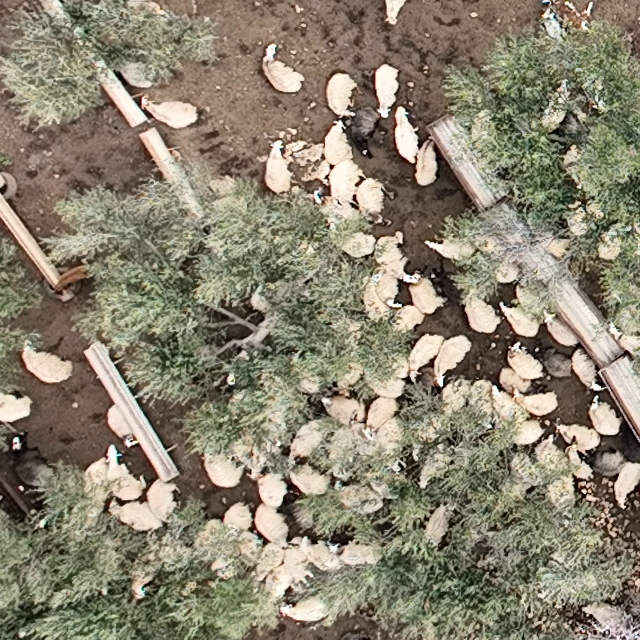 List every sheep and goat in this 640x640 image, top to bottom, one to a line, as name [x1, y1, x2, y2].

sheep [381, 0, 413, 26]
goat [545, 0, 593, 30]
goat [540, 10, 567, 39]
sheep [262, 43, 306, 93]
sheep [116, 60, 156, 89]
sheep [373, 65, 399, 121]
sheep [326, 72, 361, 118]
sheep [540, 78, 568, 134]
goat [586, 86, 607, 114]
sheep [137, 95, 199, 129]
sheep [392, 106, 419, 166]
sheep [348, 108, 382, 158]
sheep [471, 110, 497, 144]
sheep [325, 118, 354, 165]
sheep [414, 138, 436, 186]
sheep [261, 139, 293, 195]
sheep [562, 142, 587, 185]
sheep [331, 155, 365, 207]
sheep [356, 178, 393, 226]
sheep [312, 190, 358, 219]
sheep [564, 197, 589, 239]
sheep [328, 224, 376, 257]
sheep [541, 230, 572, 259]
sheep [597, 230, 621, 262]
sheep [374, 235, 420, 285]
sheep [423, 239, 475, 260]
sheep [493, 259, 520, 284]
goat [54, 261, 94, 293]
sheep [378, 269, 402, 309]
sheep [409, 273, 446, 314]
sheep [363, 274, 395, 319]
sheep [515, 276, 548, 314]
sheep [462, 292, 501, 334]
sheep [616, 295, 639, 336]
sheep [499, 301, 540, 337]
sheep [390, 305, 425, 331]
sheep [542, 307, 581, 345]
sheep [609, 321, 639, 357]
sheep [408, 330, 443, 384]
sheep [433, 333, 470, 389]
sheep [508, 338, 547, 379]
sheep [22, 341, 73, 383]
sheep [533, 345, 573, 377]
sheep [381, 347, 410, 379]
sheep [570, 349, 603, 391]
sheep [336, 355, 365, 394]
sheep [292, 364, 323, 395]
sheep [499, 366, 532, 394]
sheep [365, 367, 406, 399]
sheep [443, 379, 471, 410]
sheep [471, 380, 493, 430]
sheep [492, 384, 527, 420]
sheep [513, 389, 558, 412]
sheep [1, 391, 30, 424]
sheep [322, 394, 364, 423]
sheep [363, 396, 400, 439]
sheep [589, 396, 623, 435]
sheep [107, 404, 139, 448]
sheep [376, 412, 403, 474]
sheep [412, 412, 445, 463]
sheep [287, 415, 336, 461]
sheep [506, 420, 542, 444]
sheep [552, 420, 601, 449]
sheep [10, 431, 56, 487]
sheep [533, 436, 570, 474]
sheep [566, 436, 595, 482]
sheep [231, 441, 266, 480]
sheep [419, 442, 451, 488]
sheep [103, 444, 146, 500]
sheep [201, 447, 244, 489]
sheep [579, 448, 624, 475]
sheep [512, 452, 544, 485]
sheep [83, 459, 108, 514]
sheep [611, 461, 639, 509]
sheep [286, 462, 332, 496]
sheep [259, 472, 285, 506]
sheep [548, 475, 577, 525]
sheep [147, 476, 176, 523]
sheep [334, 482, 383, 514]
sheep [109, 498, 163, 528]
sheep [221, 500, 254, 533]
sheep [423, 501, 458, 546]
sheep [255, 502, 288, 547]
sheep [194, 517, 222, 563]
sheep [213, 524, 241, 578]
sheep [235, 533, 262, 568]
sheep [285, 536, 314, 584]
sheep [158, 537, 190, 569]
sheep [300, 537, 342, 568]
sheep [132, 542, 160, 598]
sheep [329, 542, 383, 563]
sheep [251, 545, 282, 583]
sheep [261, 563, 290, 605]
sheep [274, 595, 331, 624]
sheep [581, 601, 635, 633]